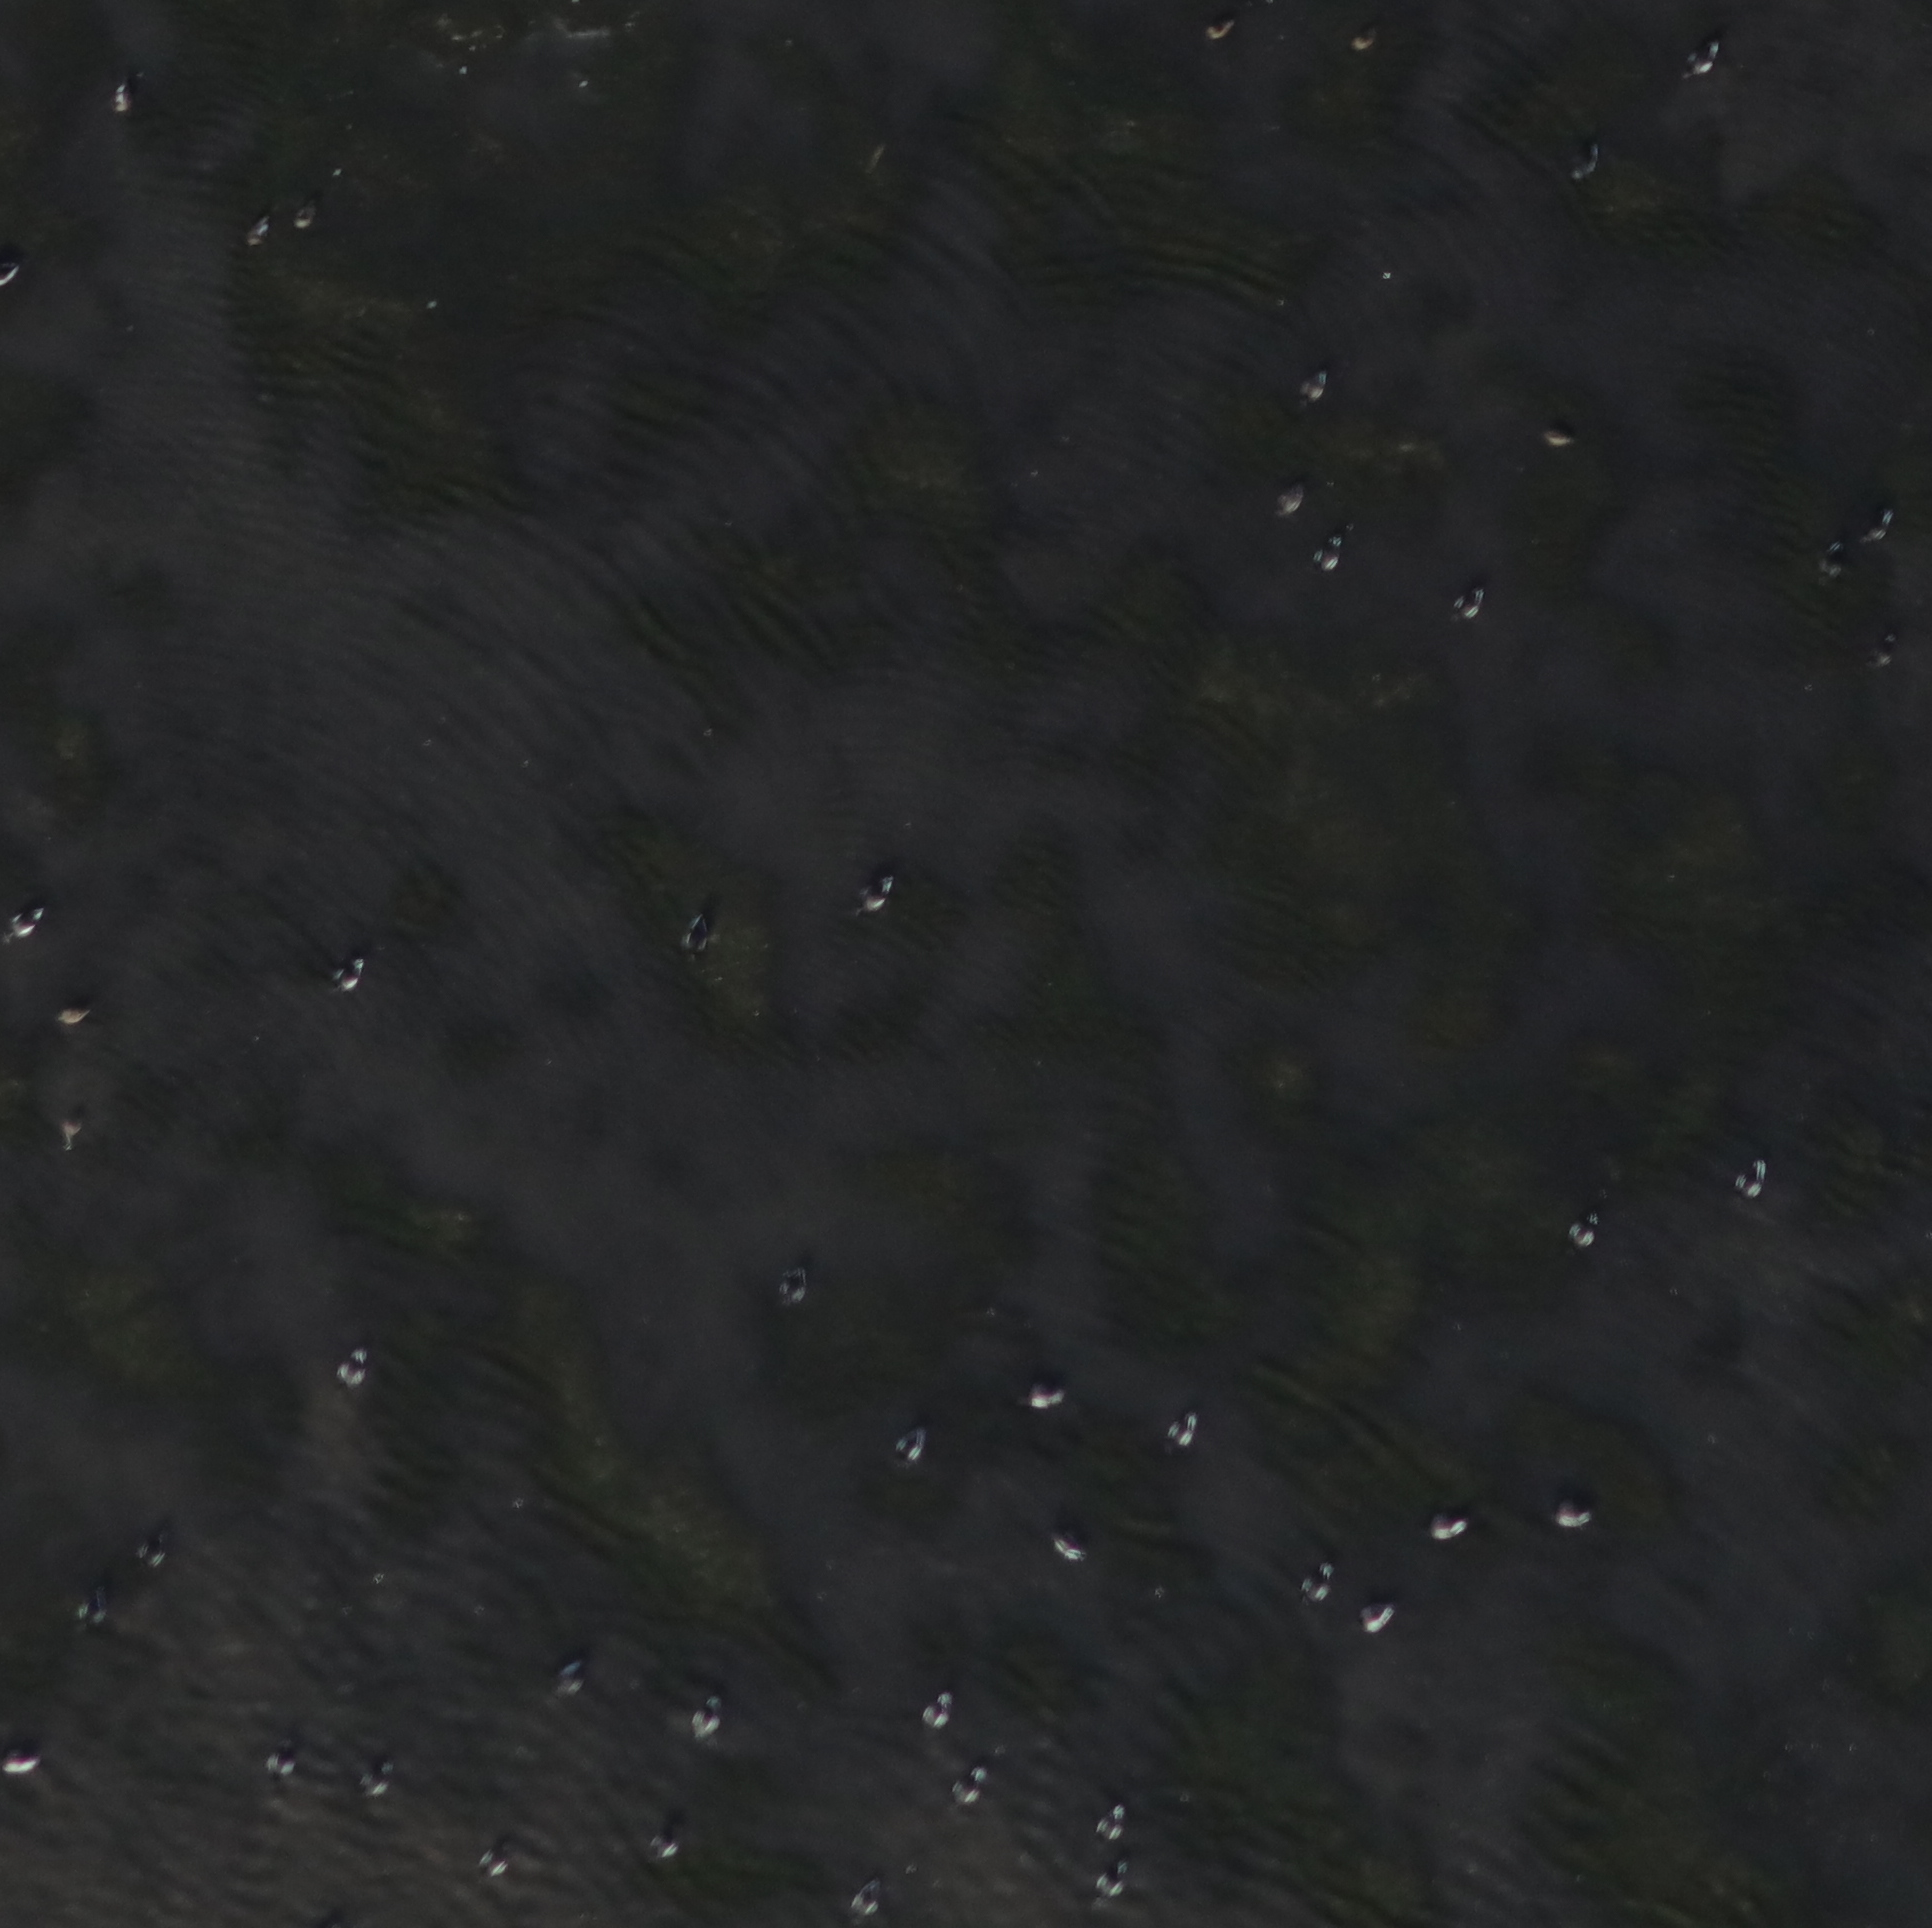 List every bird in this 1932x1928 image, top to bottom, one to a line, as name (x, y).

other bird (1224, 27)
other bird (1371, 38)
brant (1701, 59)
other bird (127, 105)
brant (1591, 150)
other bird (301, 216)
other bird (260, 227)
brant (0, 272)
brant (1311, 390)
other bird (1553, 437)
brant (1290, 496)
brant (1884, 525)
brant (1335, 549)
brant (1831, 568)
brant (1475, 604)
brant (1888, 650)
brant (872, 895)
brant (19, 919)
brant (697, 934)
brant (345, 971)
other bird (73, 1014)
other bird (69, 1123)
brant (1751, 1177)
brant (1594, 1239)
brant (798, 1272)
brant (355, 1364)
brant (1043, 1399)
brant (1177, 1421)
brant (911, 1443)
brant (1569, 1508)
brant (1448, 1525)
brant (1068, 1550)
brant (160, 1552)
brant (1317, 1584)
brant (81, 1610)
brant (1388, 1616)
brant (575, 1676)
brant (939, 1715)
brant (704, 1718)
brant (21, 1757)
brant (287, 1762)
brant (383, 1776)
brant (973, 1784)
brant (1118, 1825)
brant (667, 1846)
brant (493, 1867)
brant (1112, 1883)
brant (865, 1893)